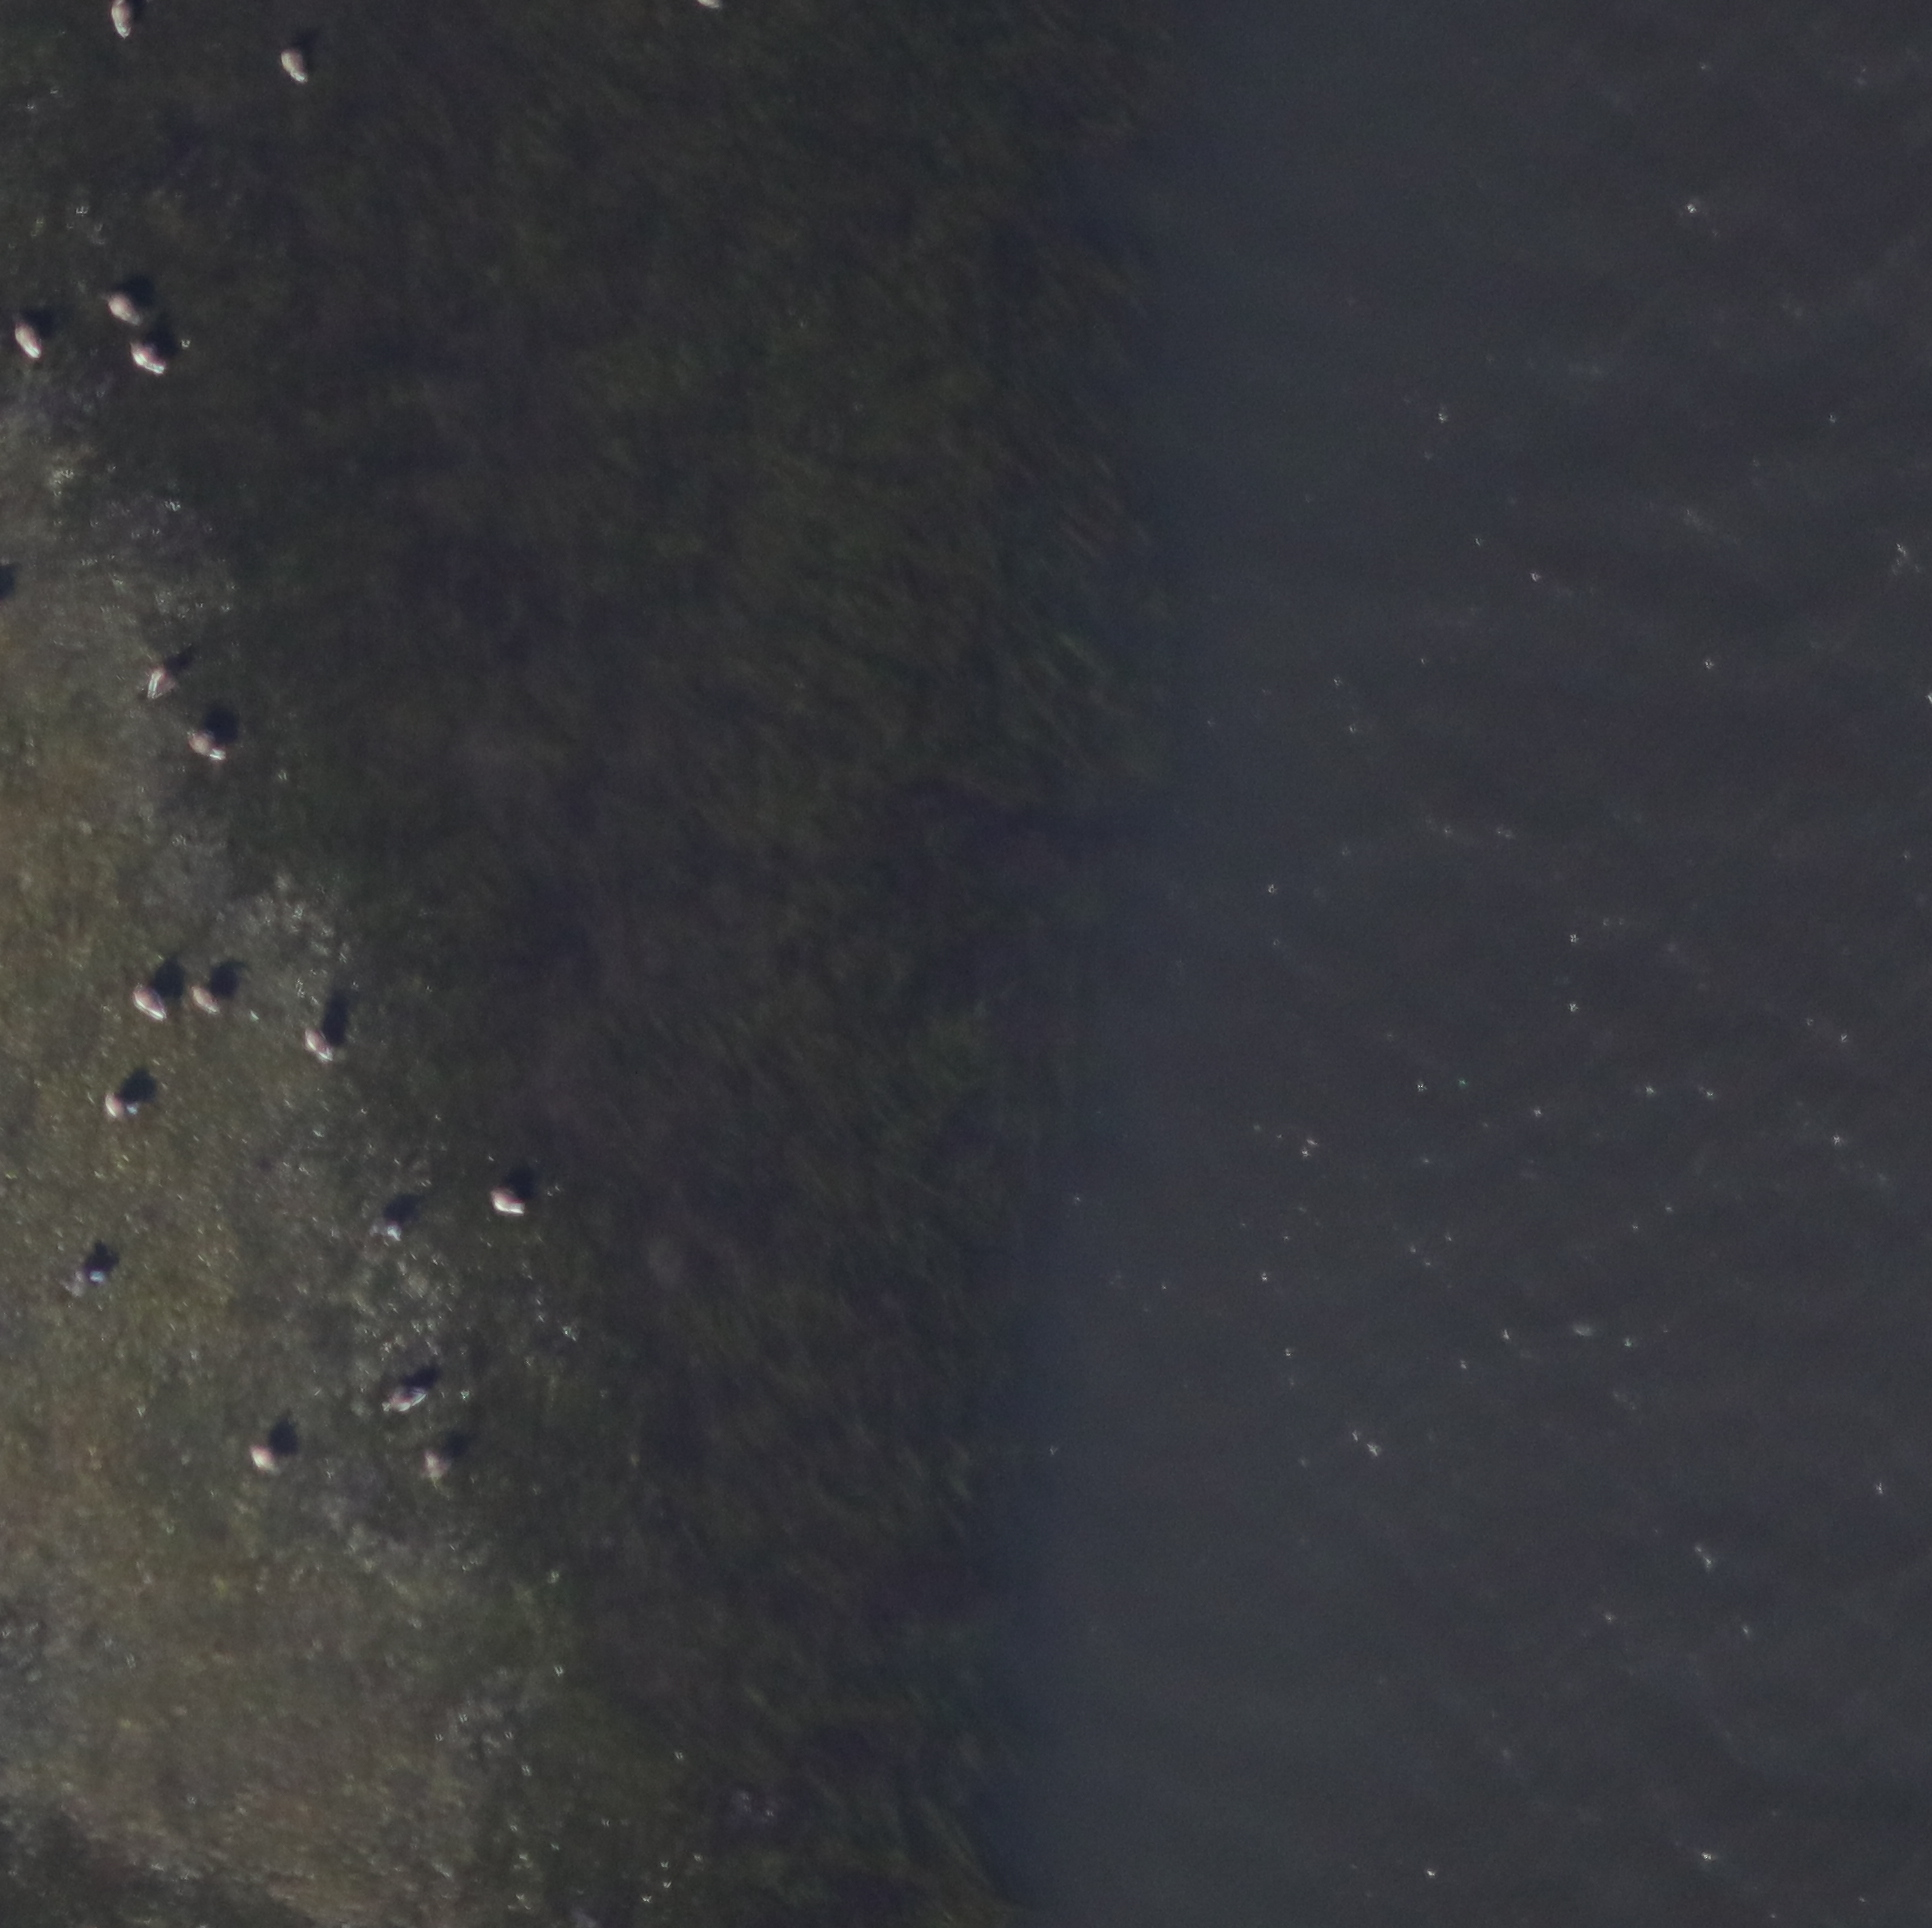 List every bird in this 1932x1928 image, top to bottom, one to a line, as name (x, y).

brant (121, 15)
brant (294, 61)
brant (121, 306)
brant (28, 341)
brant (148, 357)
brant (165, 678)
brant (205, 741)
brant (204, 996)
brant (149, 998)
brant (323, 1046)
brant (119, 1106)
brant (509, 1201)
brant (389, 1236)
brant (85, 1280)
brant (403, 1398)
brant (270, 1461)
brant (433, 1462)